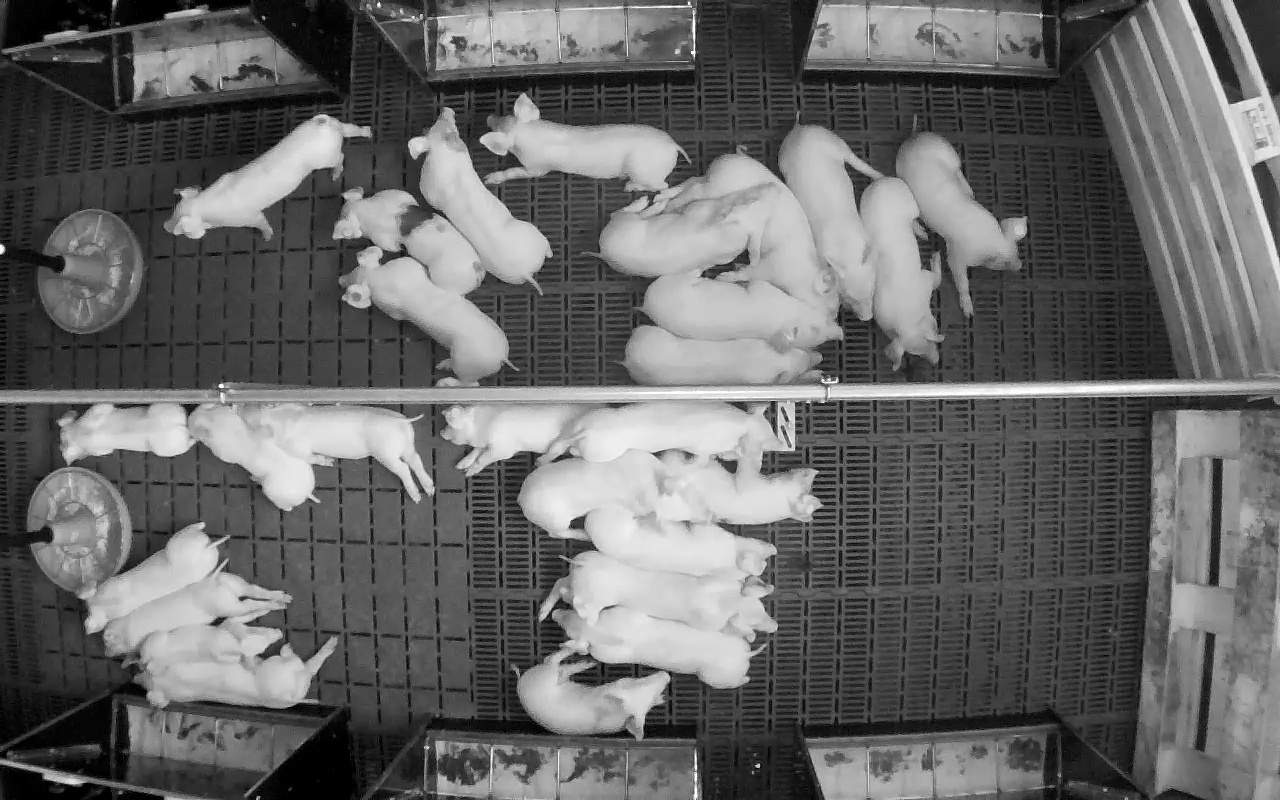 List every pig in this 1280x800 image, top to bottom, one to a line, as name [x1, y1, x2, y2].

pig [478, 92, 692, 195]
pig [406, 105, 552, 298]
pig [777, 111, 886, 321]
pig [161, 112, 375, 248]
pig [894, 114, 1032, 321]
pig [651, 146, 842, 321]
pig [859, 176, 945, 373]
pig [579, 181, 781, 282]
pig [333, 185, 485, 300]
pig [336, 248, 520, 387]
pig [634, 269, 842, 356]
pig [615, 322, 824, 384]
pig [231, 402, 435, 507]
pig [441, 402, 618, 478]
pig [534, 402, 787, 470]
pig [53, 404, 201, 464]
pig [189, 405, 323, 513]
pig [519, 449, 715, 543]
pig [659, 450, 824, 527]
pig [584, 504, 777, 581]
pig [75, 521, 233, 636]
pig [535, 549, 778, 644]
pig [104, 556, 293, 671]
pig [549, 607, 769, 690]
pig [130, 609, 286, 678]
pig [131, 637, 342, 709]
pig [509, 646, 673, 736]